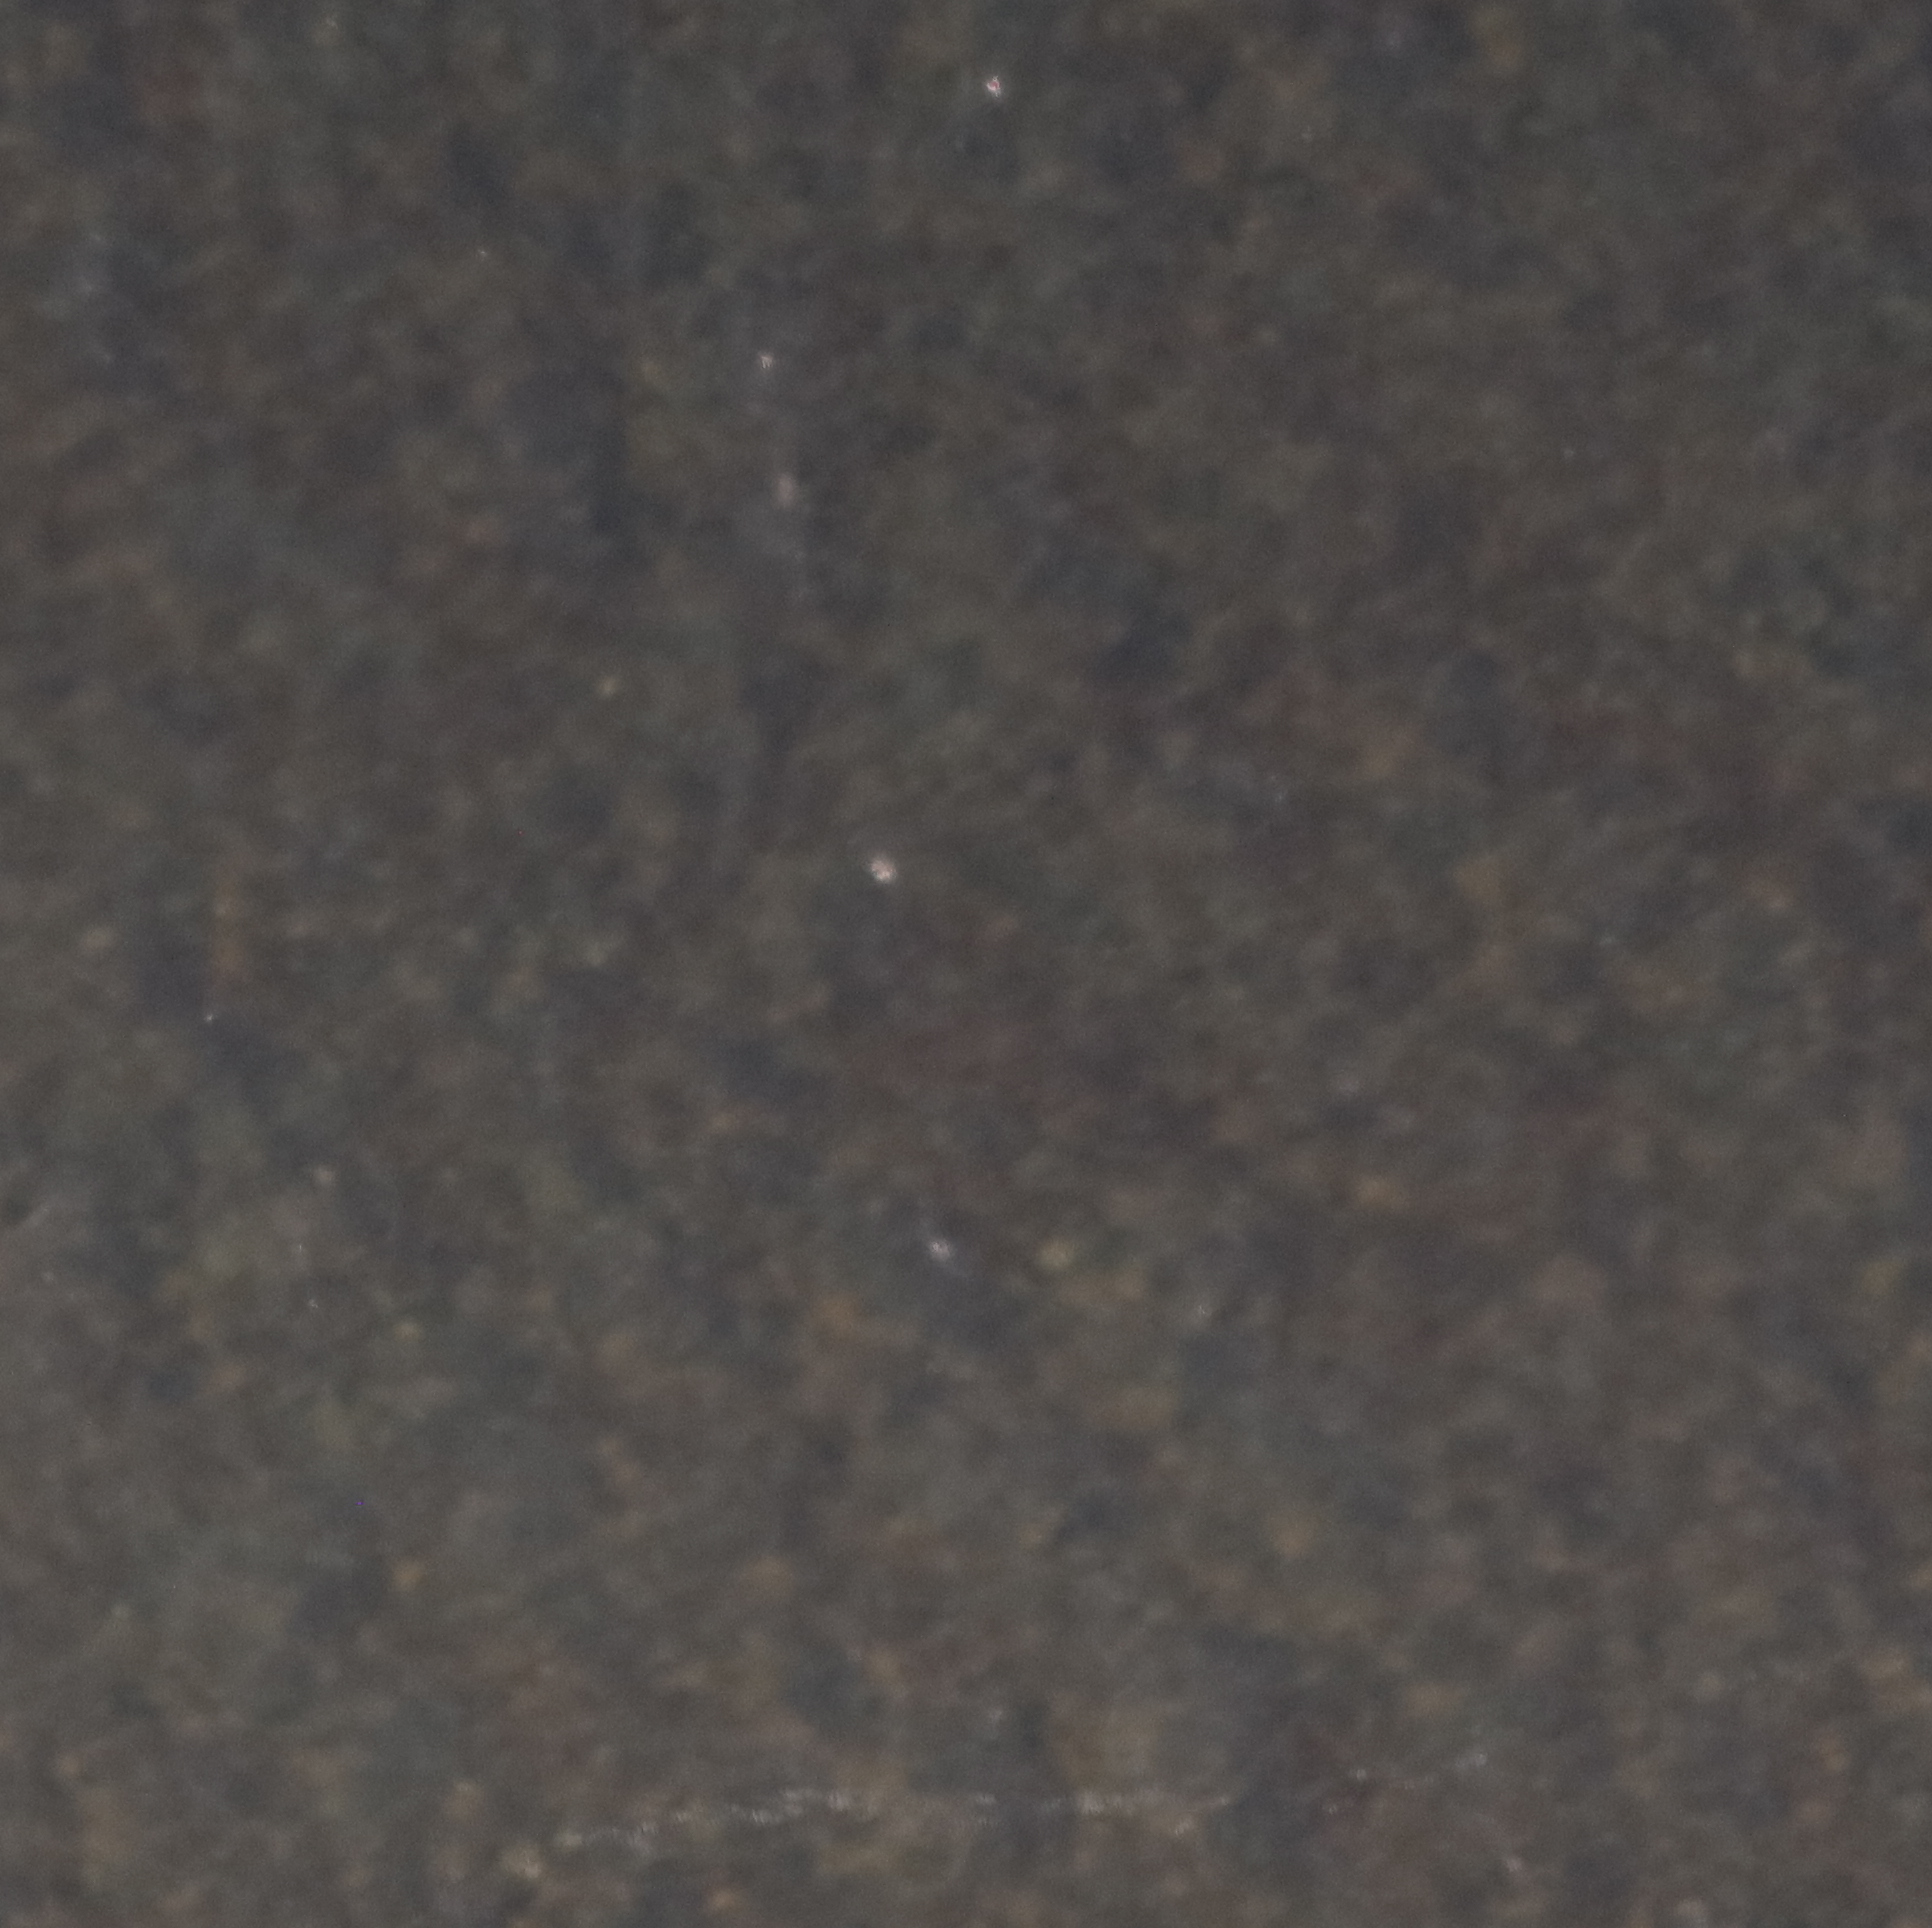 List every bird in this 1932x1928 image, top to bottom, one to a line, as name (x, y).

None